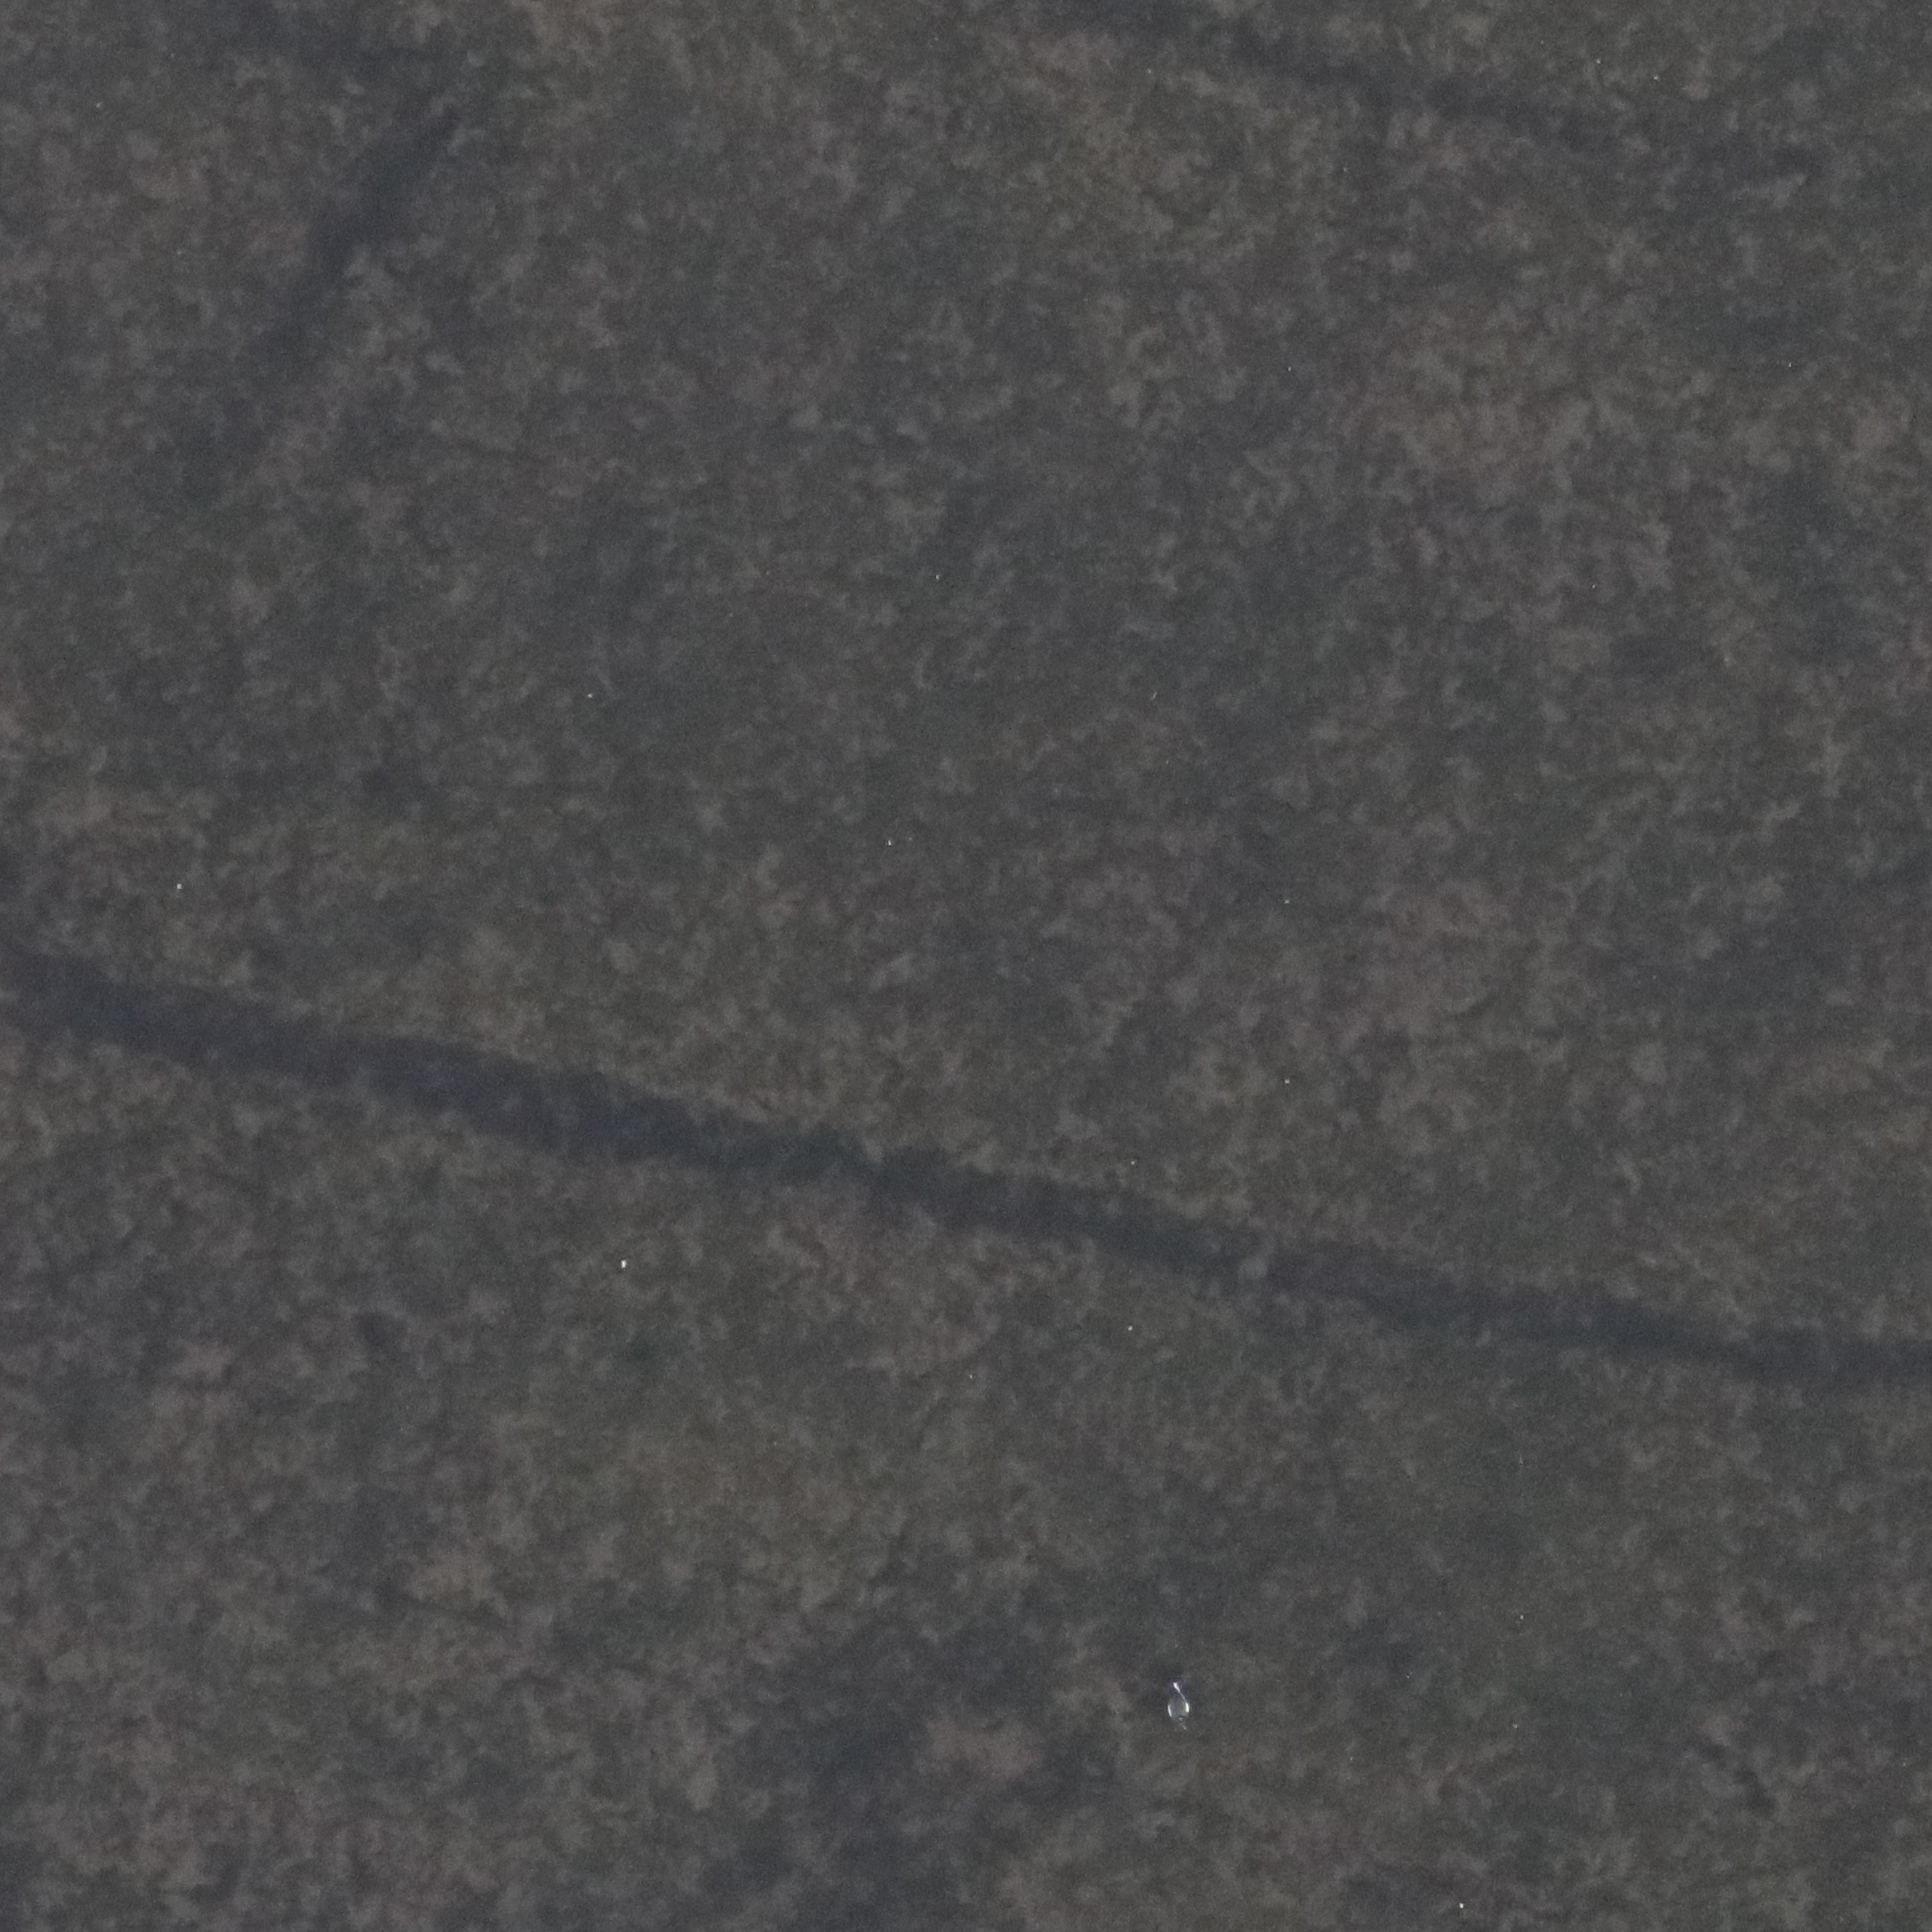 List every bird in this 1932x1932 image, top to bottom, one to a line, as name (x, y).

brant (1178, 1704)